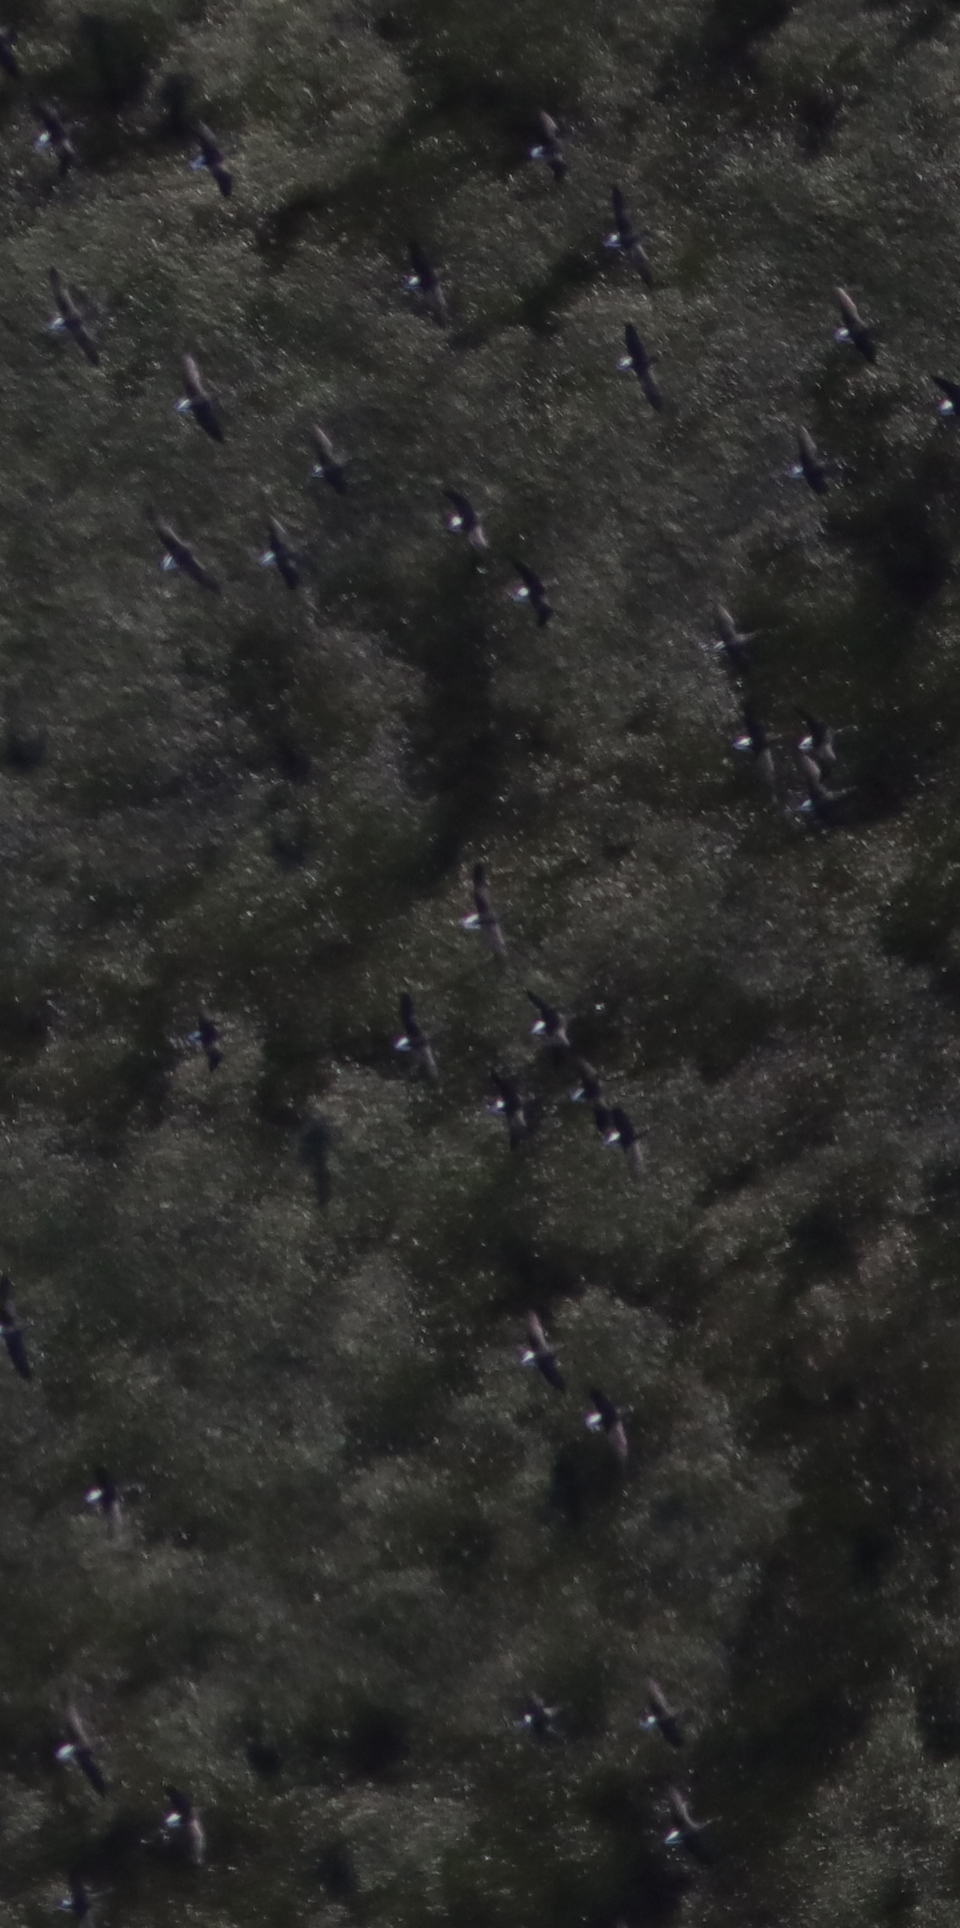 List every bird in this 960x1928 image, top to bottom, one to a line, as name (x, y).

brant (45, 134)
brant (550, 139)
brant (220, 168)
brant (619, 240)
brant (425, 271)
brant (841, 322)
brant (67, 330)
brant (643, 351)
brant (950, 395)
brant (195, 408)
brant (337, 455)
brant (815, 457)
brant (466, 516)
brant (281, 542)
brant (155, 552)
brant (532, 586)
brant (734, 625)
brant (817, 730)
brant (746, 745)
brant (834, 795)
brant (484, 932)
brant (555, 1008)
brant (211, 1023)
brant (413, 1046)
brant (585, 1069)
brant (505, 1108)
brant (619, 1141)
brant (1, 1317)
brant (534, 1341)
brant (599, 1415)
brant (96, 1500)
brant (541, 1711)
brant (673, 1724)
brant (69, 1733)
brant (178, 1826)
brant (688, 1826)